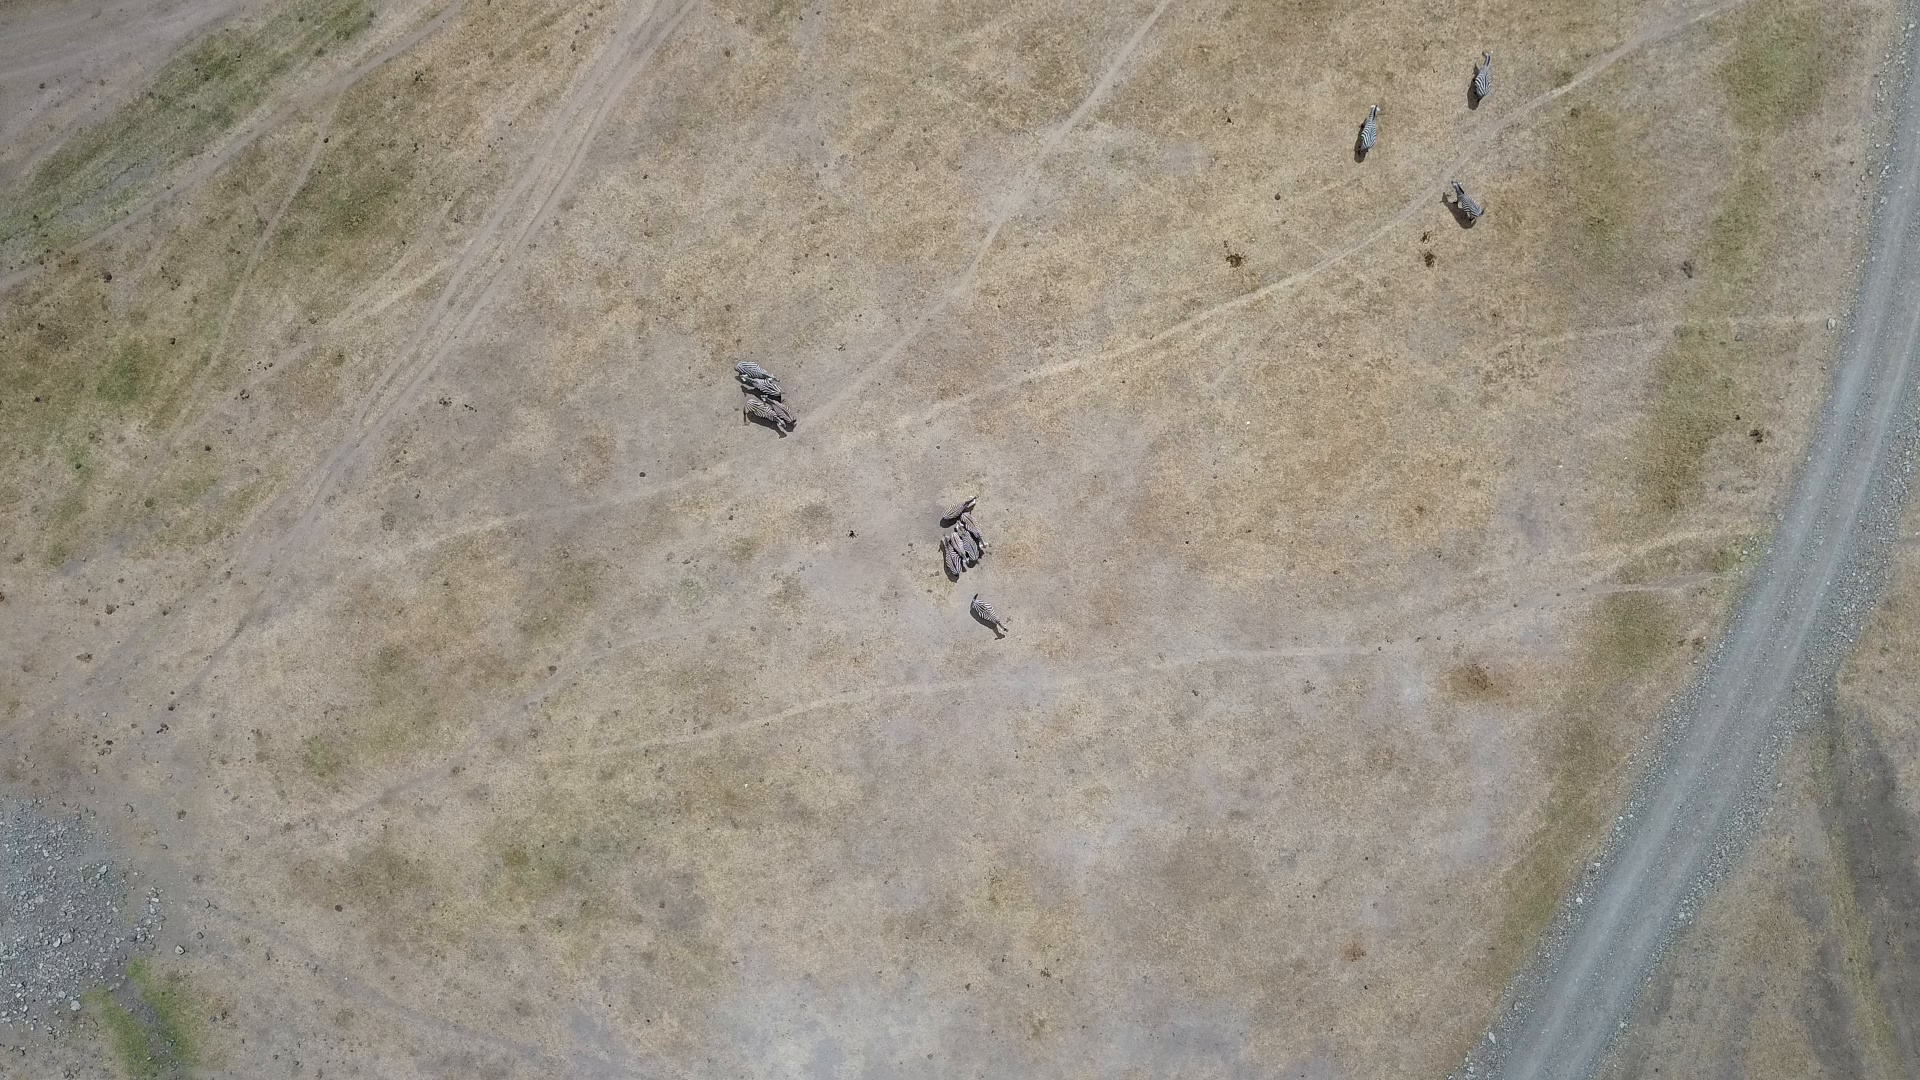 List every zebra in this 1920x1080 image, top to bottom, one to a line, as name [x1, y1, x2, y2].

zebra [1475, 54, 1494, 99]
zebra [1358, 105, 1381, 154]
zebra [1453, 182, 1483, 217]
zebra [736, 361, 781, 381]
zebra [740, 374, 782, 396]
zebra [761, 394, 795, 423]
zebra [746, 399, 786, 428]
zebra [939, 497, 975, 525]
zebra [961, 513, 987, 548]
zebra [956, 521, 980, 560]
zebra [941, 532, 961, 577]
zebra [951, 532, 969, 564]
zebra [974, 595, 1006, 636]